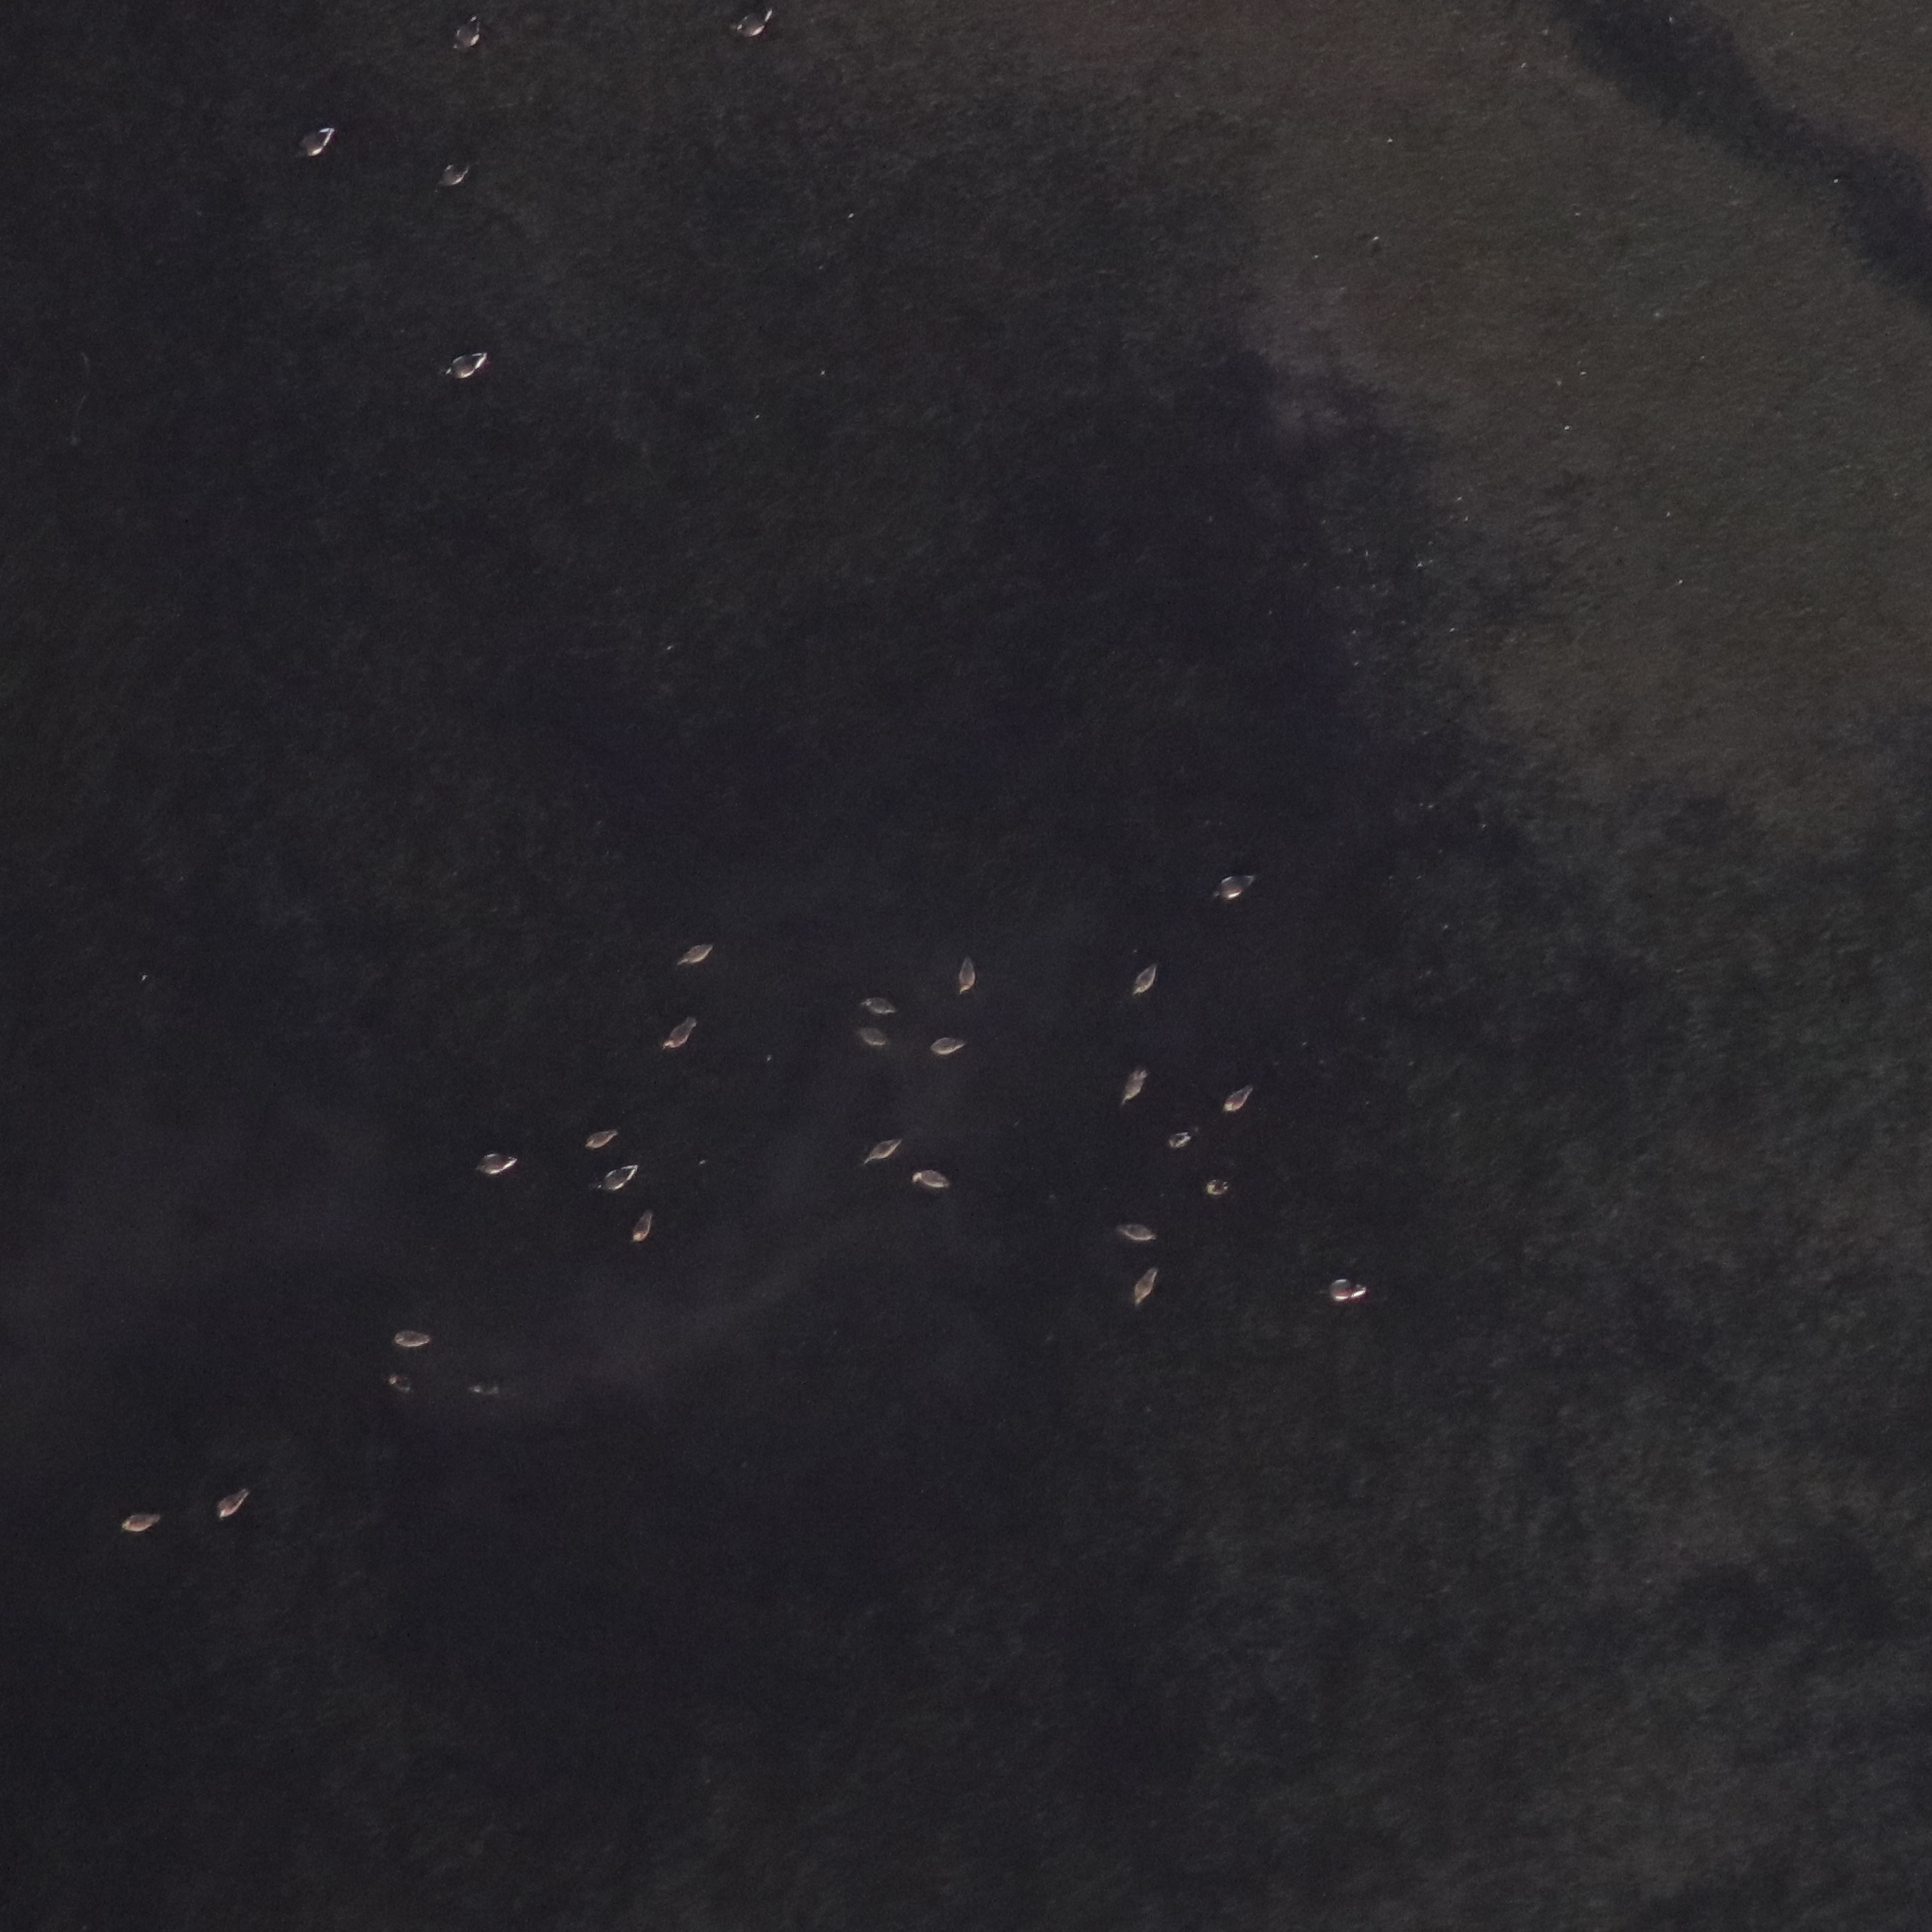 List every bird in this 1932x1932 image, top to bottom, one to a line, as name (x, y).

brant (755, 25)
brant (467, 35)
brant (316, 143)
brant (453, 174)
brant (464, 365)
brant (1234, 886)
other bird (697, 954)
other bird (965, 975)
other bird (1151, 981)
other bird (875, 1002)
other bird (672, 1038)
other bird (871, 1039)
other bird (942, 1042)
other bird (1137, 1080)
other bird (1237, 1092)
other bird (602, 1130)
other bird (1180, 1139)
other bird (883, 1152)
brant (495, 1163)
other bird (929, 1179)
brant (615, 1181)
other bird (1213, 1191)
other bird (642, 1228)
other bird (1130, 1236)
other bird (1147, 1289)
brant (1346, 1289)
other bird (418, 1341)
other bird (397, 1380)
other bird (482, 1390)
other bird (226, 1506)
other bird (137, 1517)